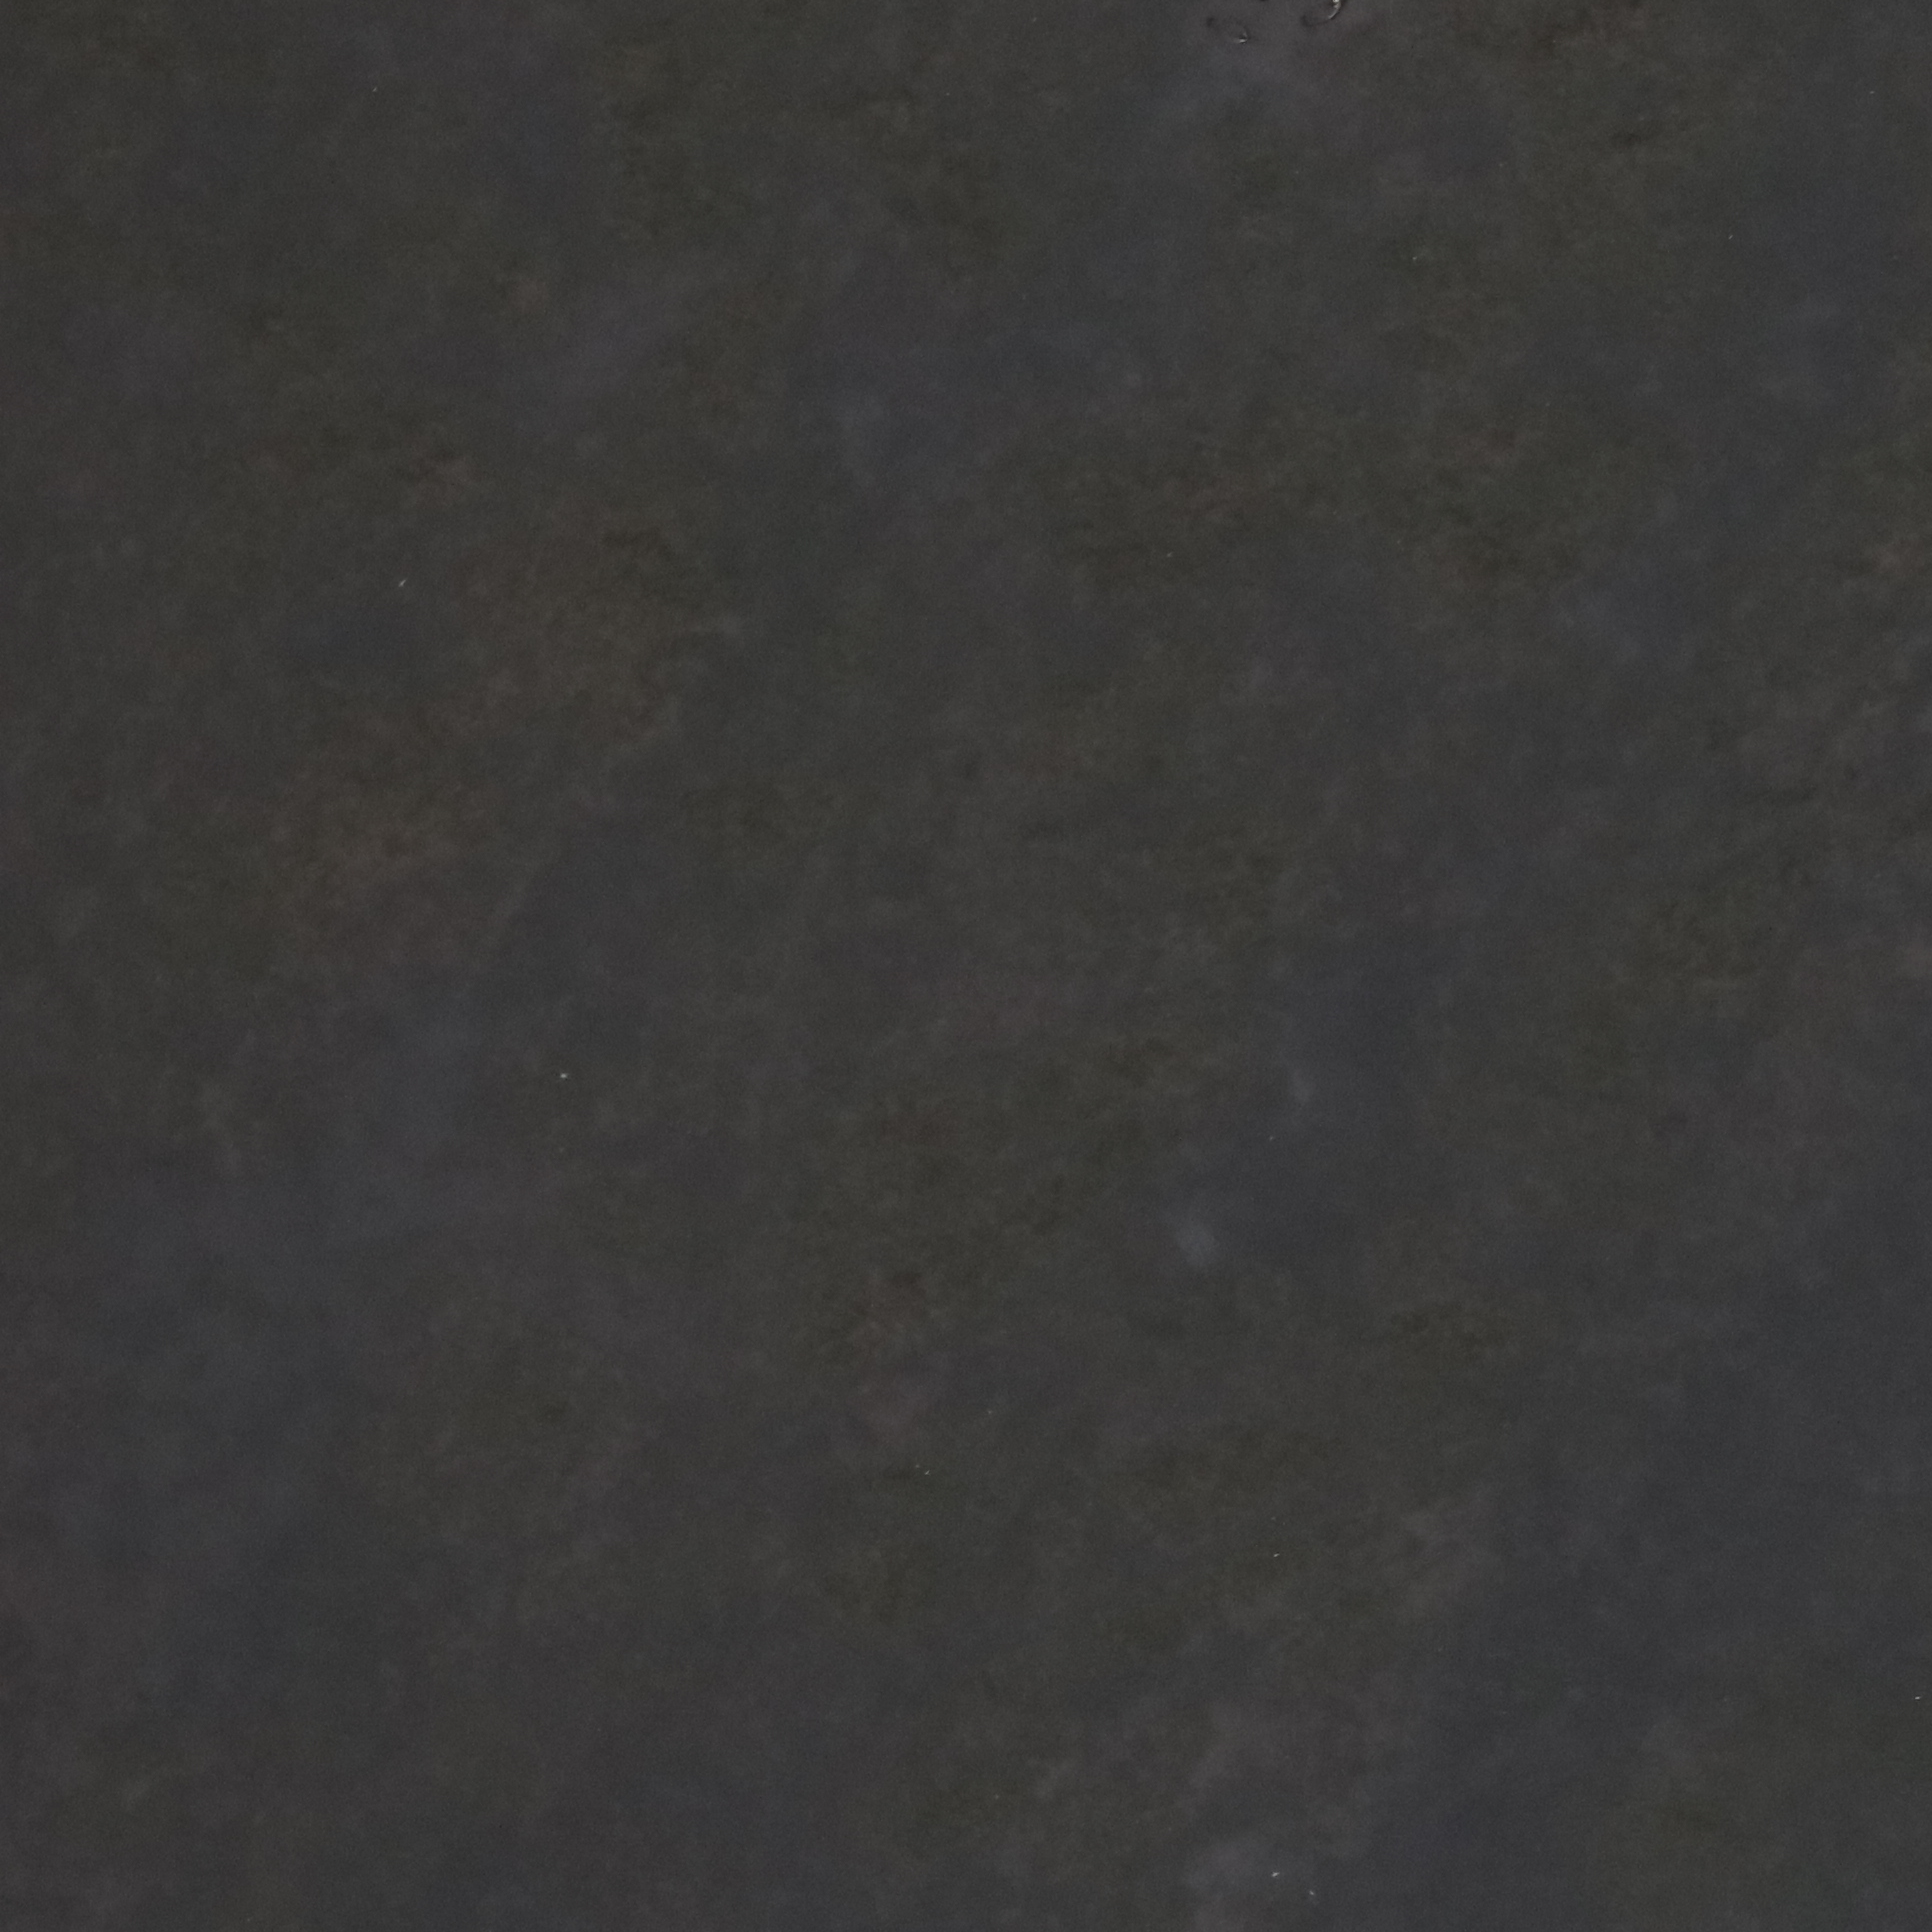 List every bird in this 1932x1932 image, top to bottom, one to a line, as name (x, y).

Canada goose (1316, 22)
Canada goose (1234, 34)